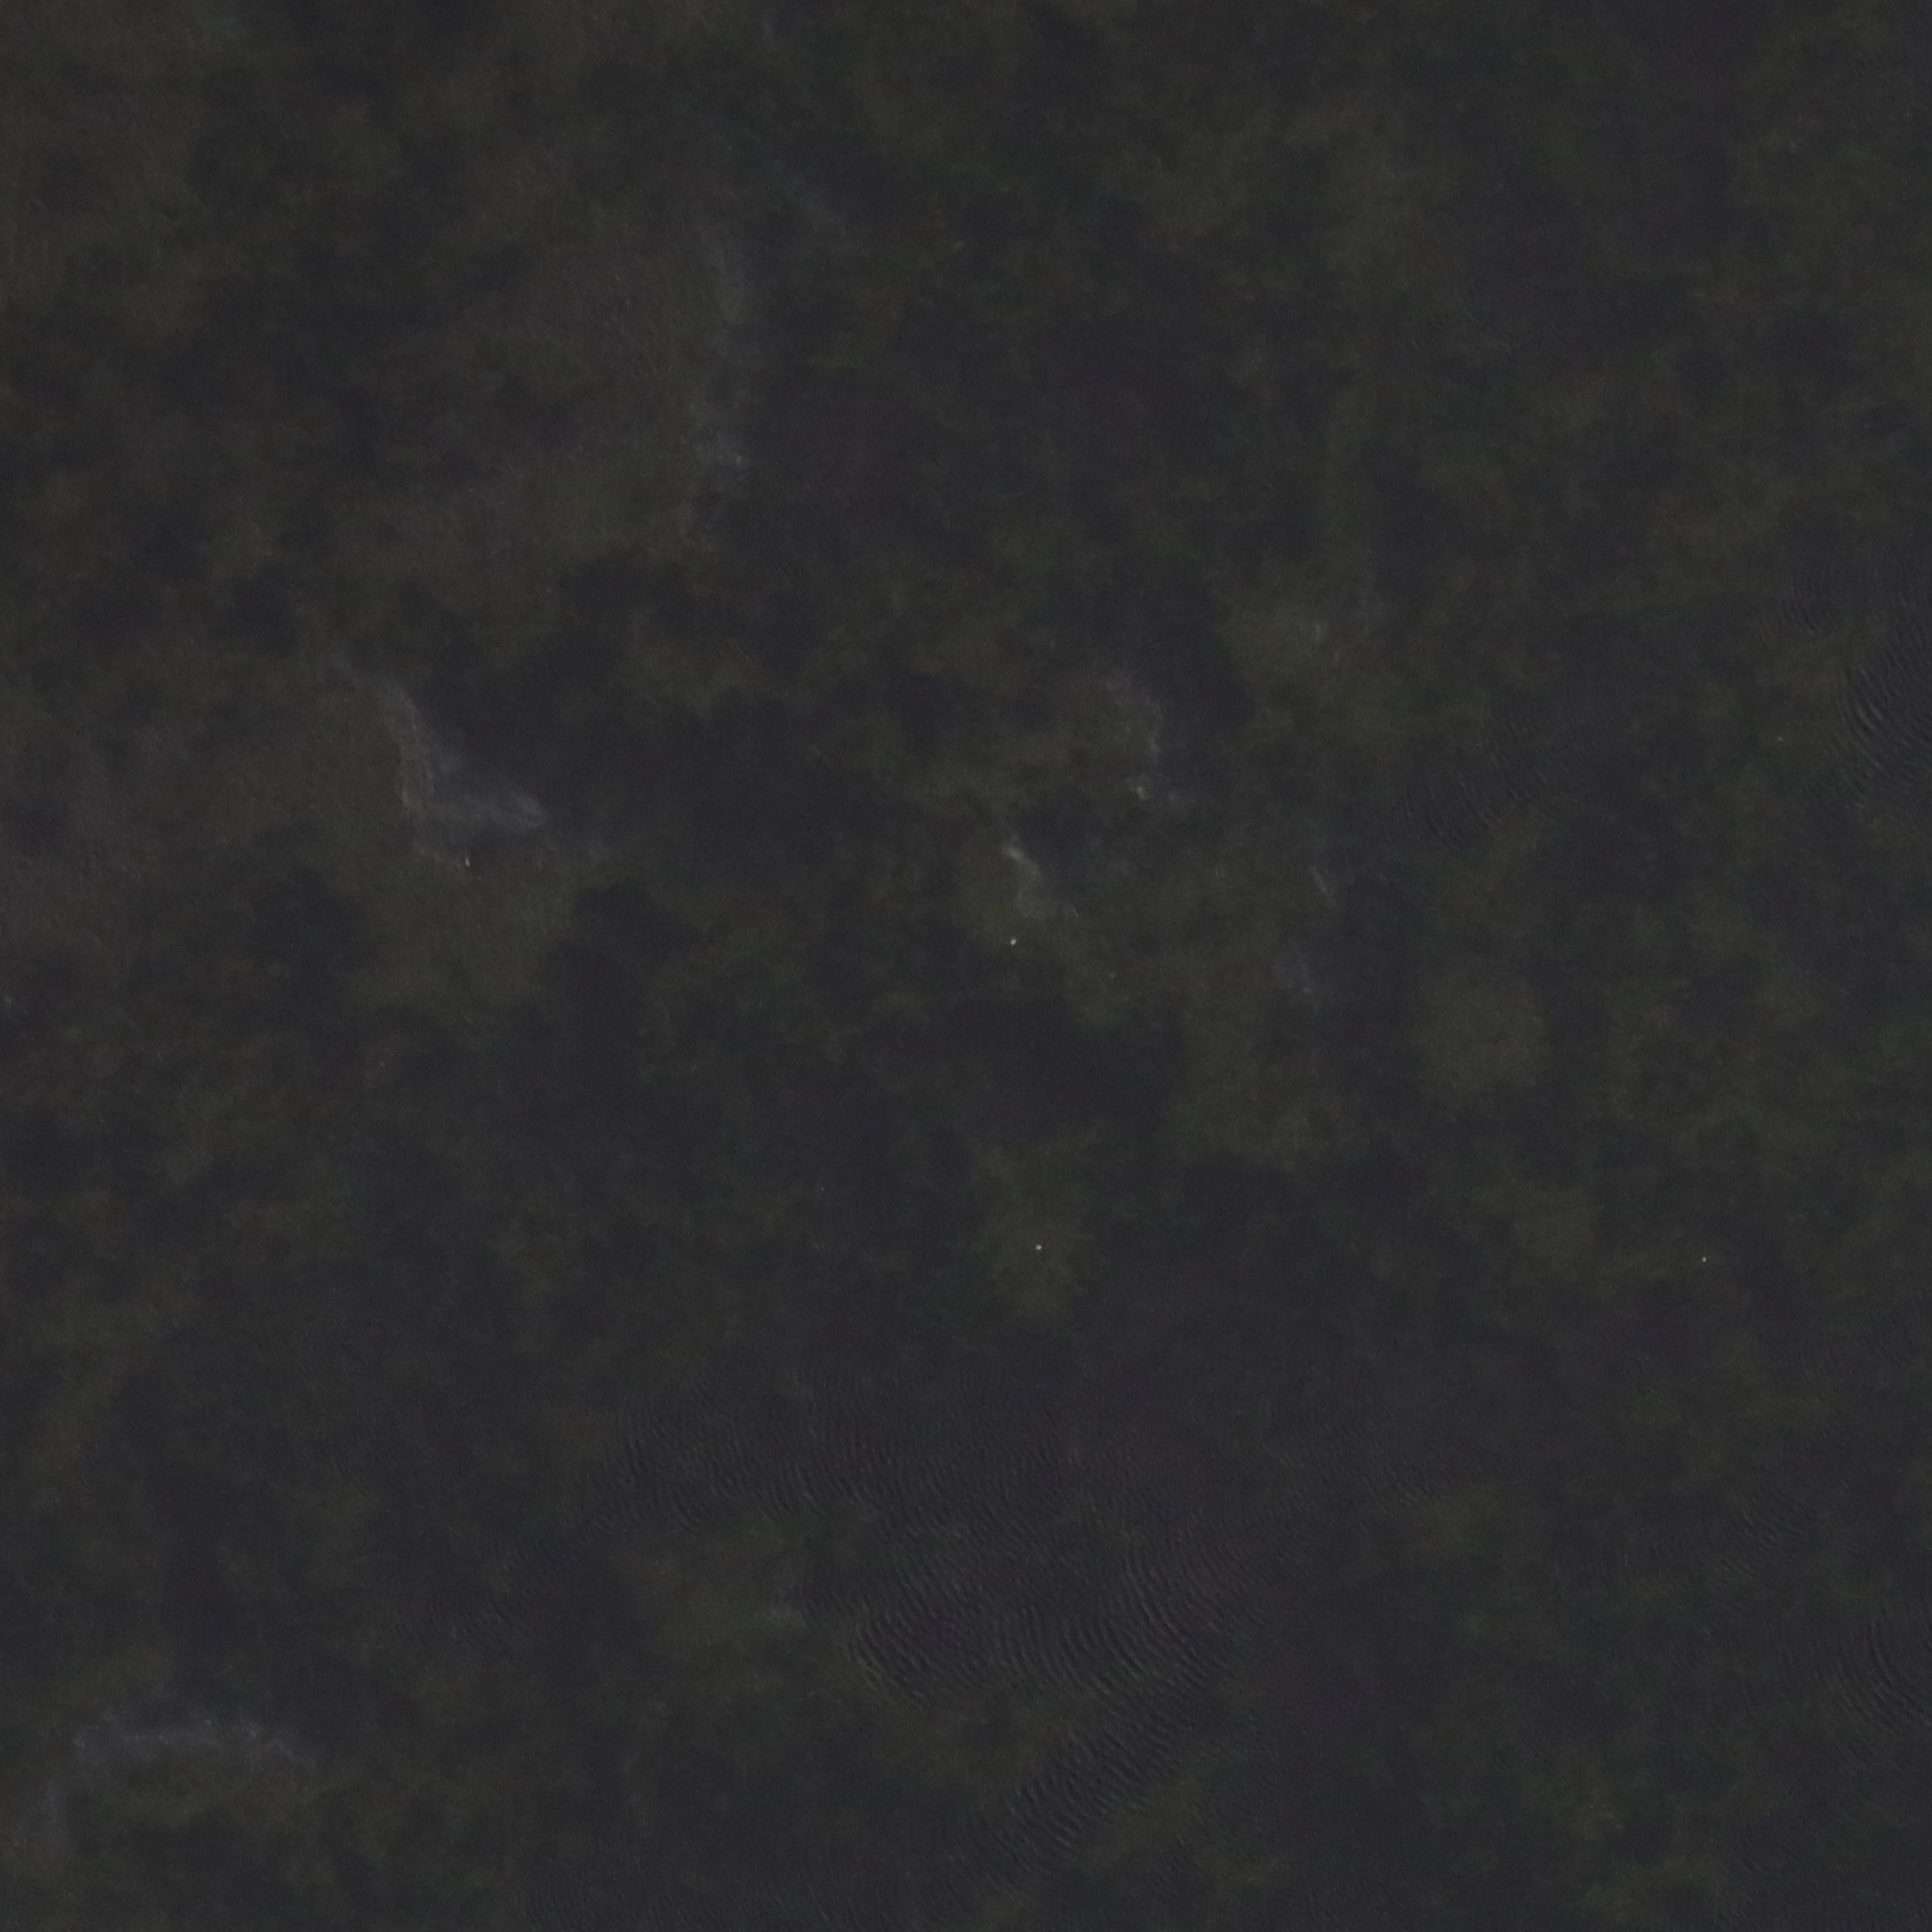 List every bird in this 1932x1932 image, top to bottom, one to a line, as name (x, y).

None